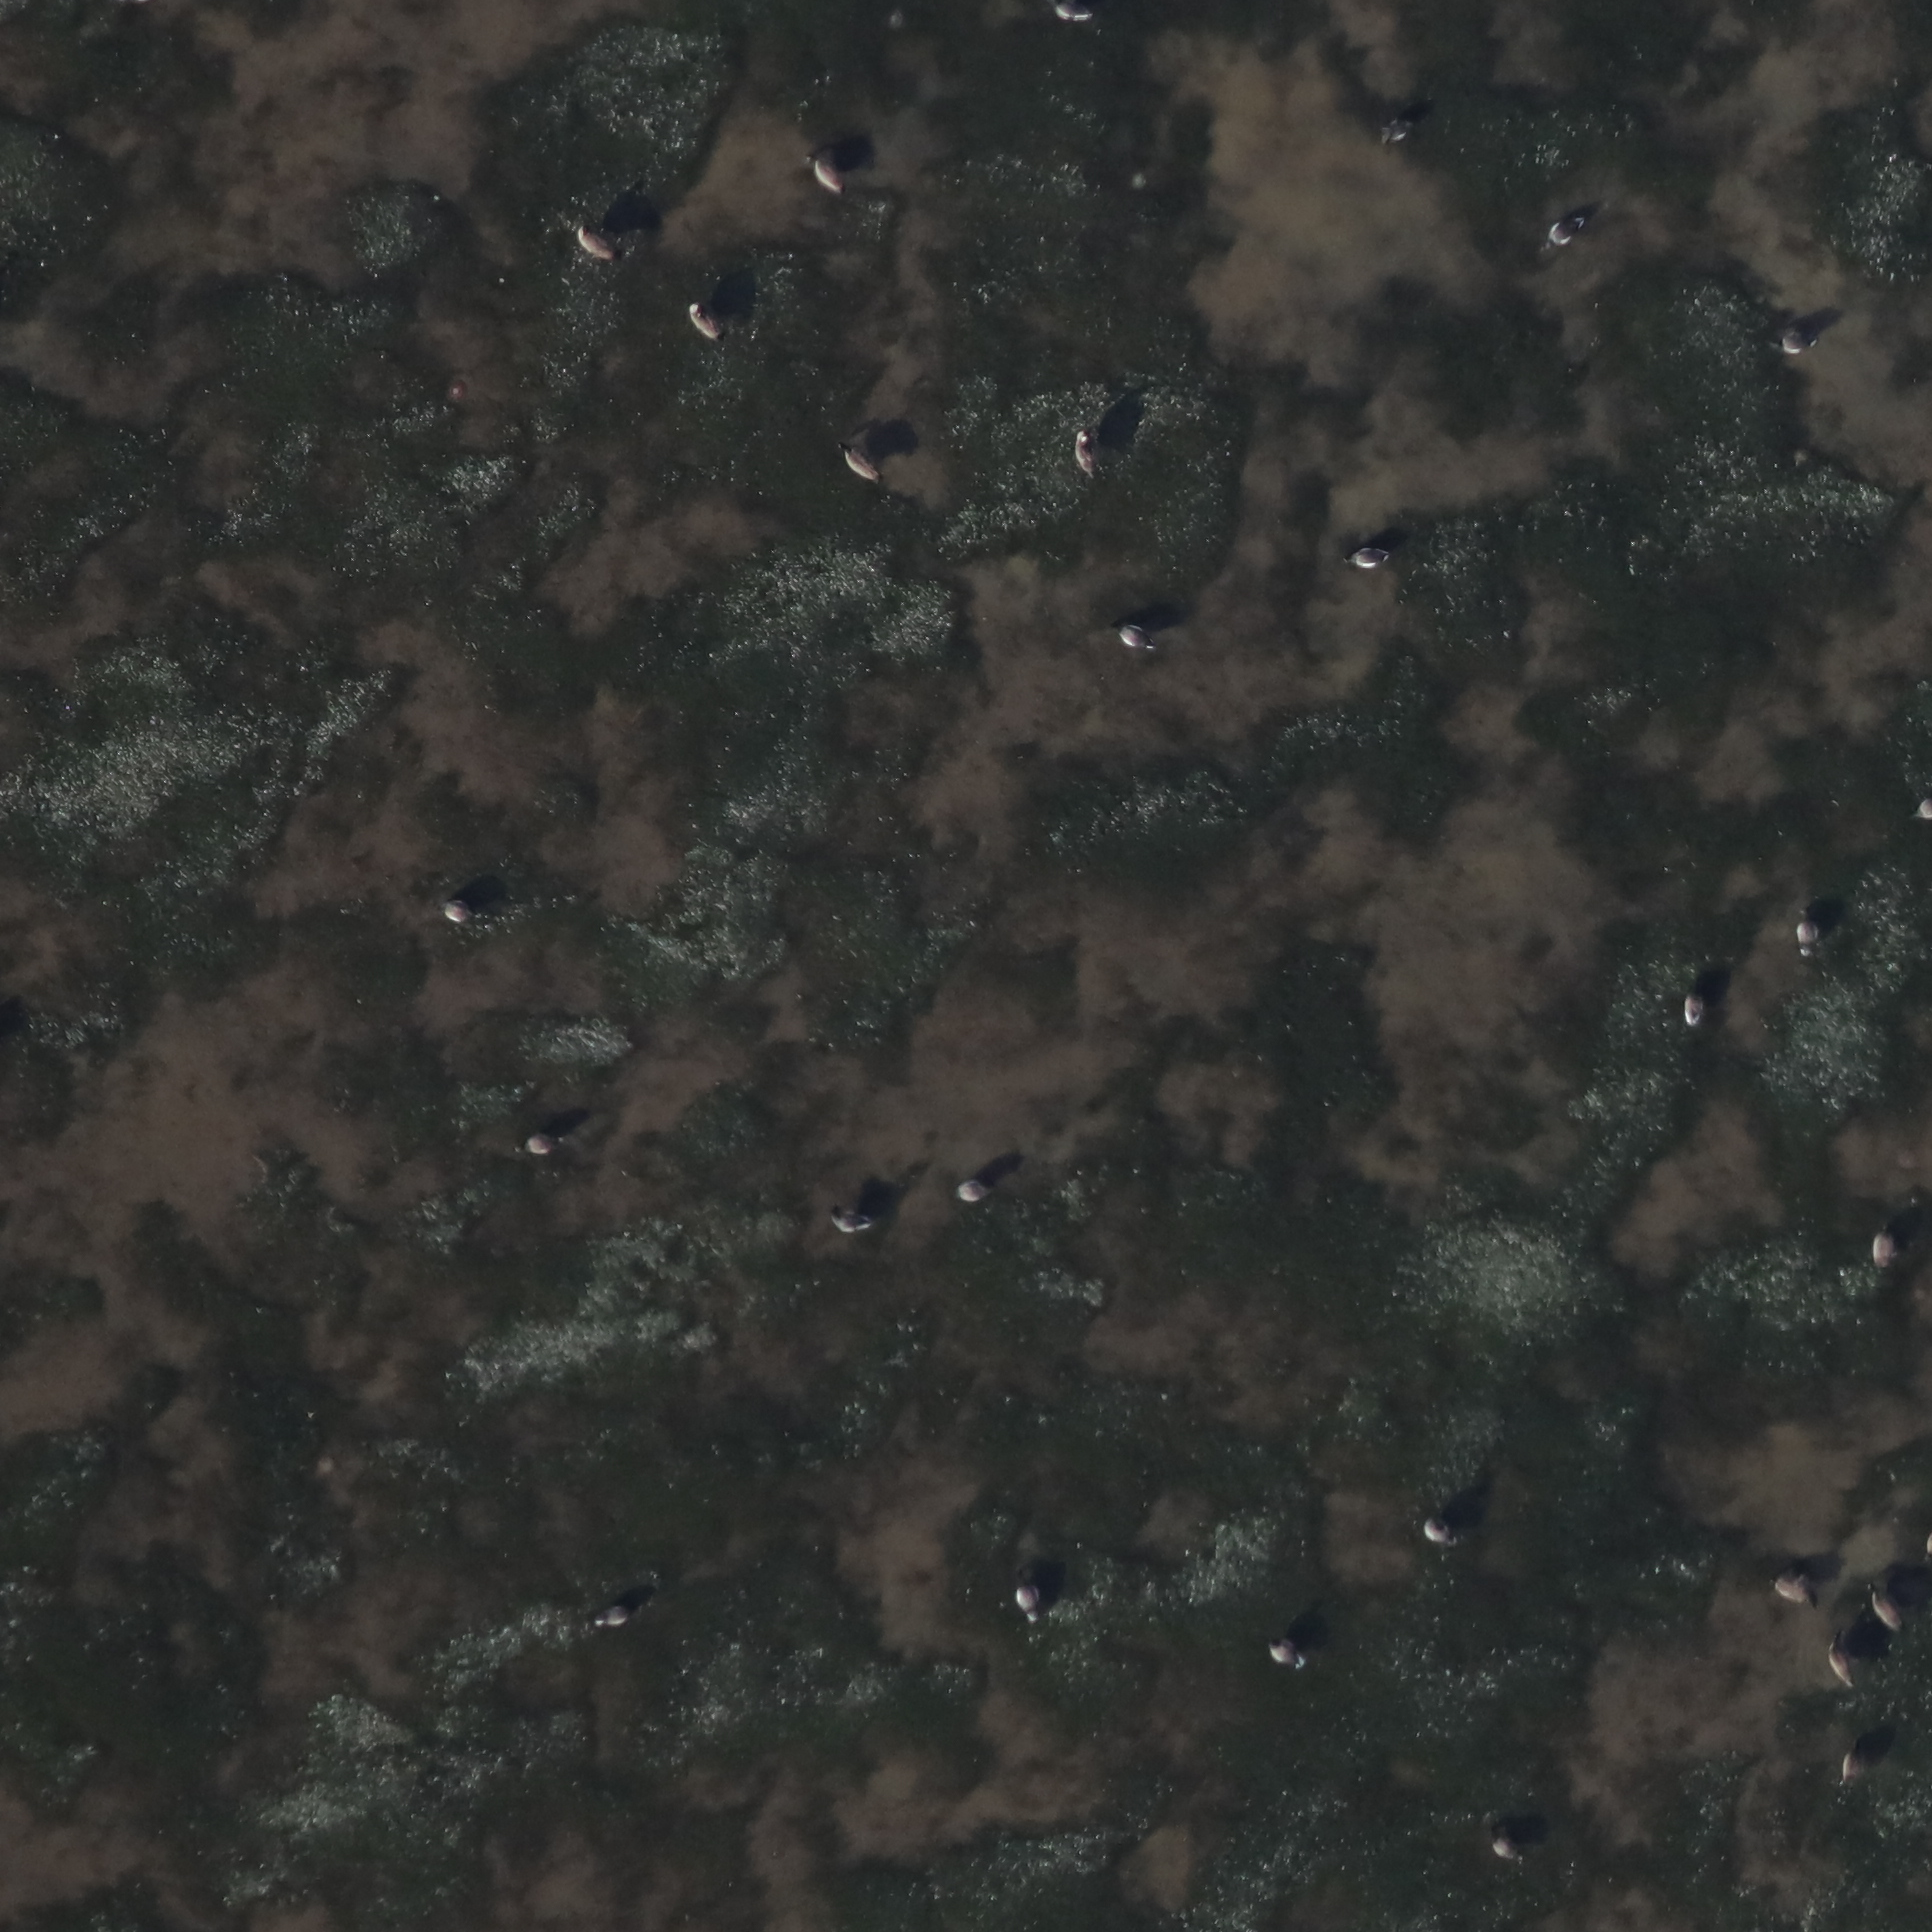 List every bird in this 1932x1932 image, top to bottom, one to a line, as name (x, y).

brant (1071, 7)
brant (1397, 129)
Canada goose (830, 172)
brant (1562, 231)
Canada goose (598, 244)
Canada goose (707, 324)
brant (1794, 340)
Canada goose (1087, 455)
Canada goose (862, 465)
brant (1368, 555)
brant (1136, 634)
brant (458, 911)
brant (1809, 936)
brant (1692, 1006)
brant (541, 1144)
brant (971, 1191)
brant (849, 1219)
Canada goose (1886, 1248)
brant (1439, 1532)
Canada goose (1794, 1587)
brant (1026, 1600)
Canada goose (1890, 1609)
Canada goose (618, 1616)
brant (1286, 1653)
Canada goose (1844, 1668)
Canada goose (1852, 1765)
Canada goose (1506, 1847)